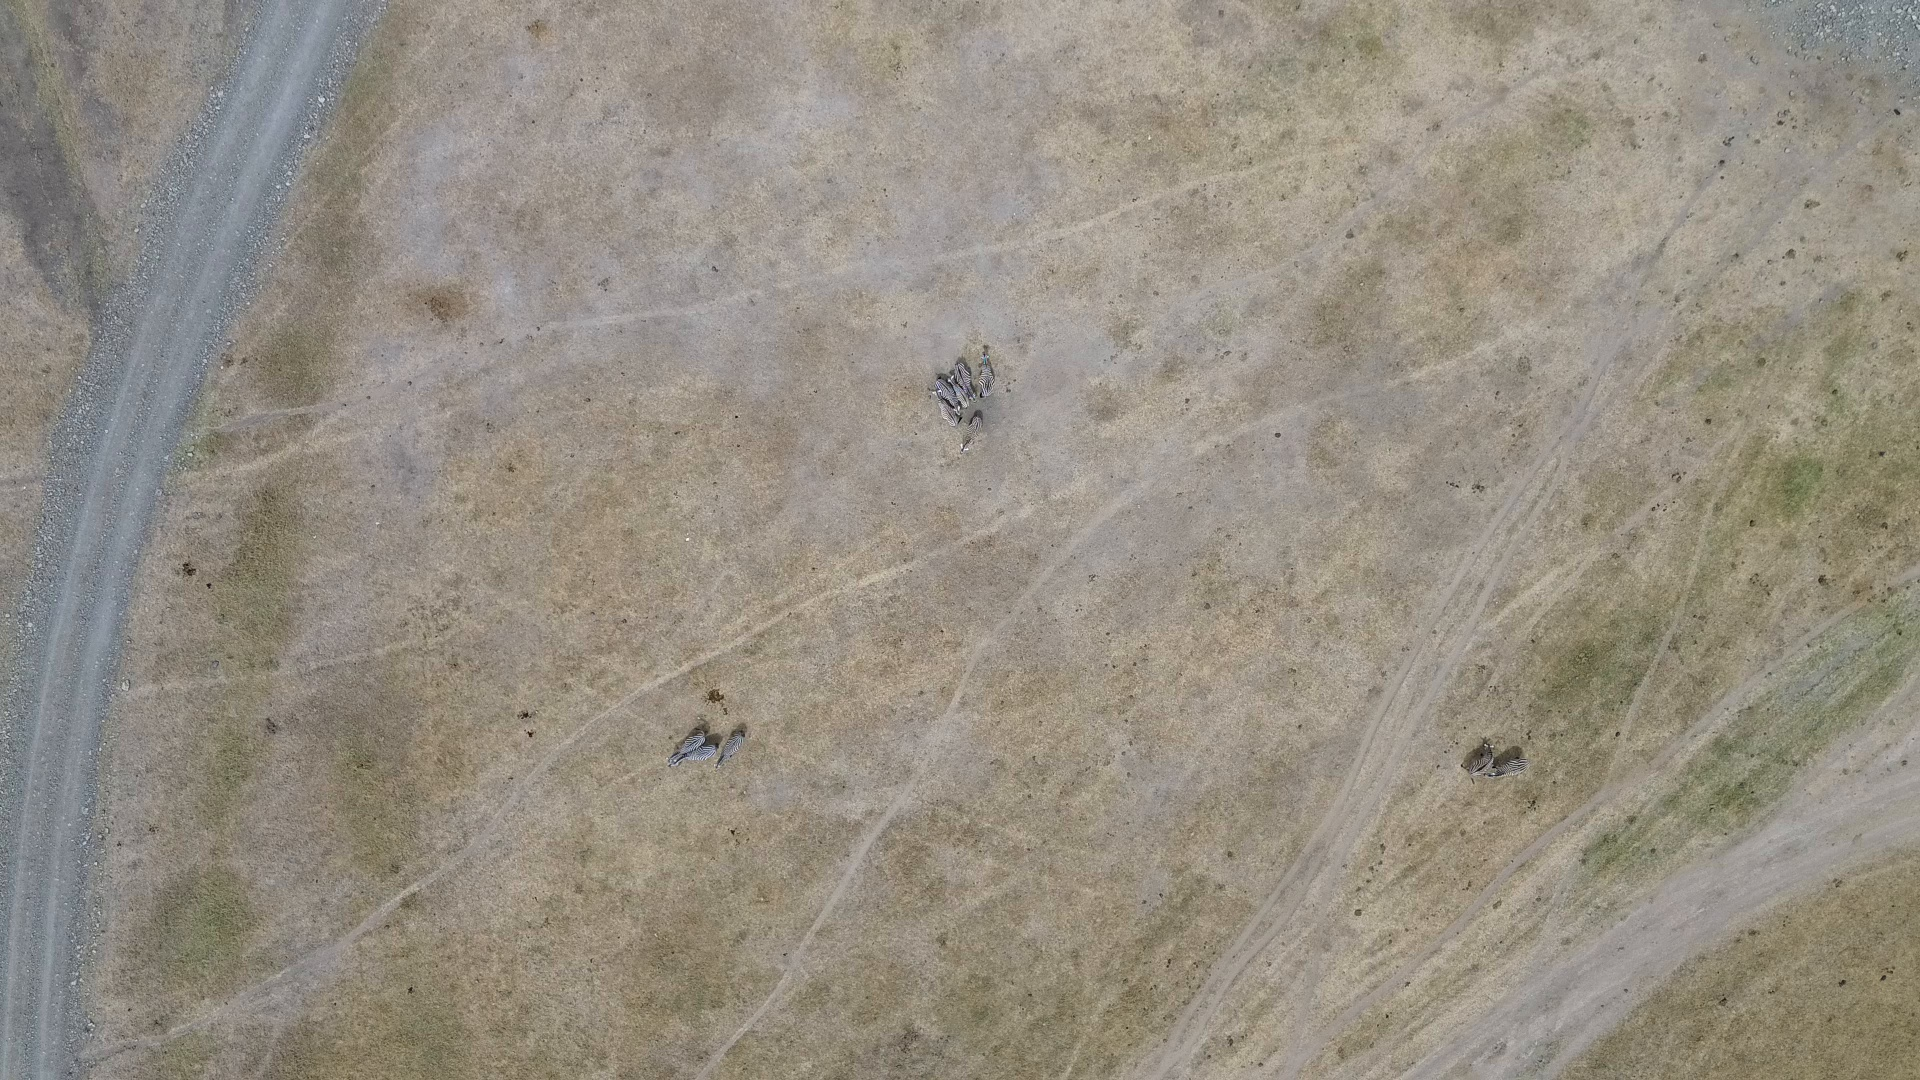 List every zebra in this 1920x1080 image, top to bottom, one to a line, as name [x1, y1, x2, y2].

zebra [978, 357, 993, 396]
zebra [957, 364, 978, 404]
zebra [947, 376, 970, 407]
zebra [935, 378, 962, 416]
zebra [931, 389, 957, 426]
zebra [963, 416, 980, 451]
zebra [716, 733, 743, 769]
zebra [665, 734, 706, 768]
zebra [668, 745, 716, 768]
zebra [1468, 745, 1494, 777]
zebra [1483, 757, 1531, 780]